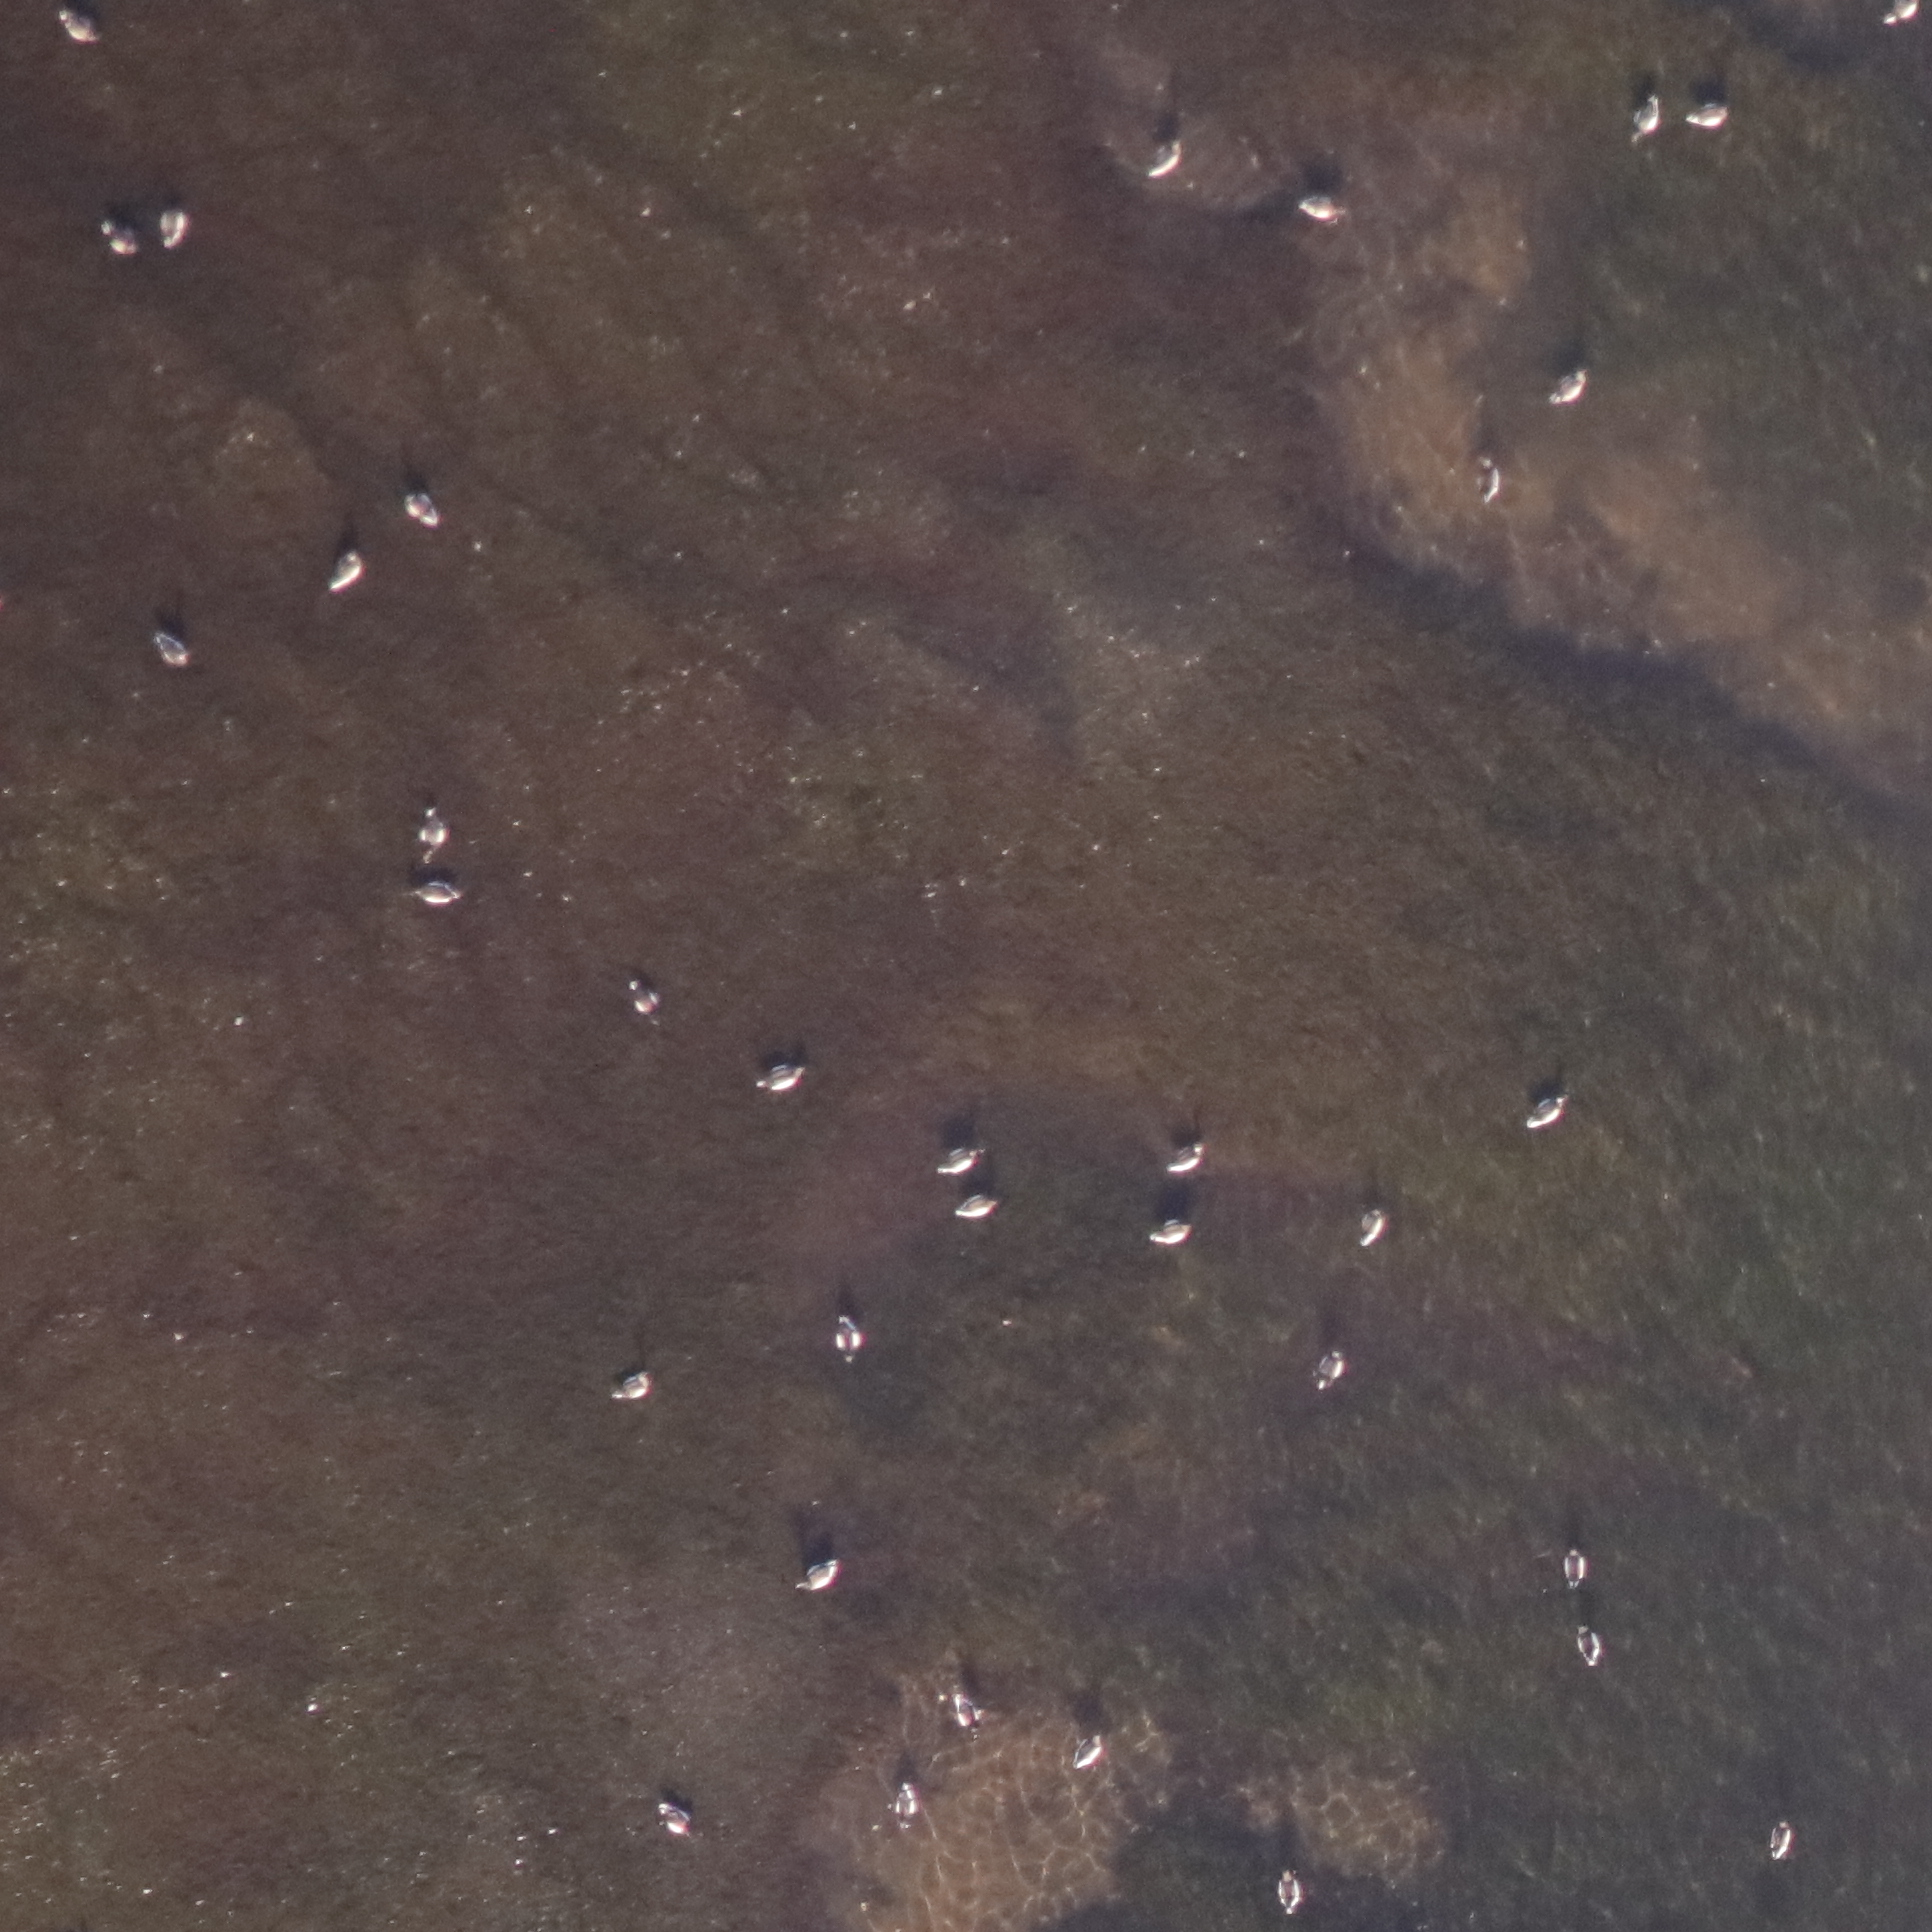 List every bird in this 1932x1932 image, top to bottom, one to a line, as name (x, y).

brant (1900, 9)
brant (77, 23)
brant (1713, 119)
brant (1646, 121)
brant (1164, 159)
brant (1320, 209)
brant (172, 226)
brant (123, 239)
brant (1567, 388)
brant (1486, 477)
brant (423, 508)
brant (346, 572)
brant (173, 650)
brant (434, 831)
brant (436, 890)
brant (644, 997)
brant (782, 1075)
brant (1545, 1111)
brant (1184, 1156)
brant (959, 1159)
brant (977, 1203)
brant (1372, 1225)
brant (1170, 1231)
brant (849, 1335)
brant (1328, 1368)
brant (633, 1386)
brant (1573, 1565)
brant (817, 1575)
brant (1584, 1643)
brant (972, 1713)
brant (1083, 1752)
brant (906, 1805)
brant (678, 1818)
brant (1780, 1838)
brant (1289, 1888)